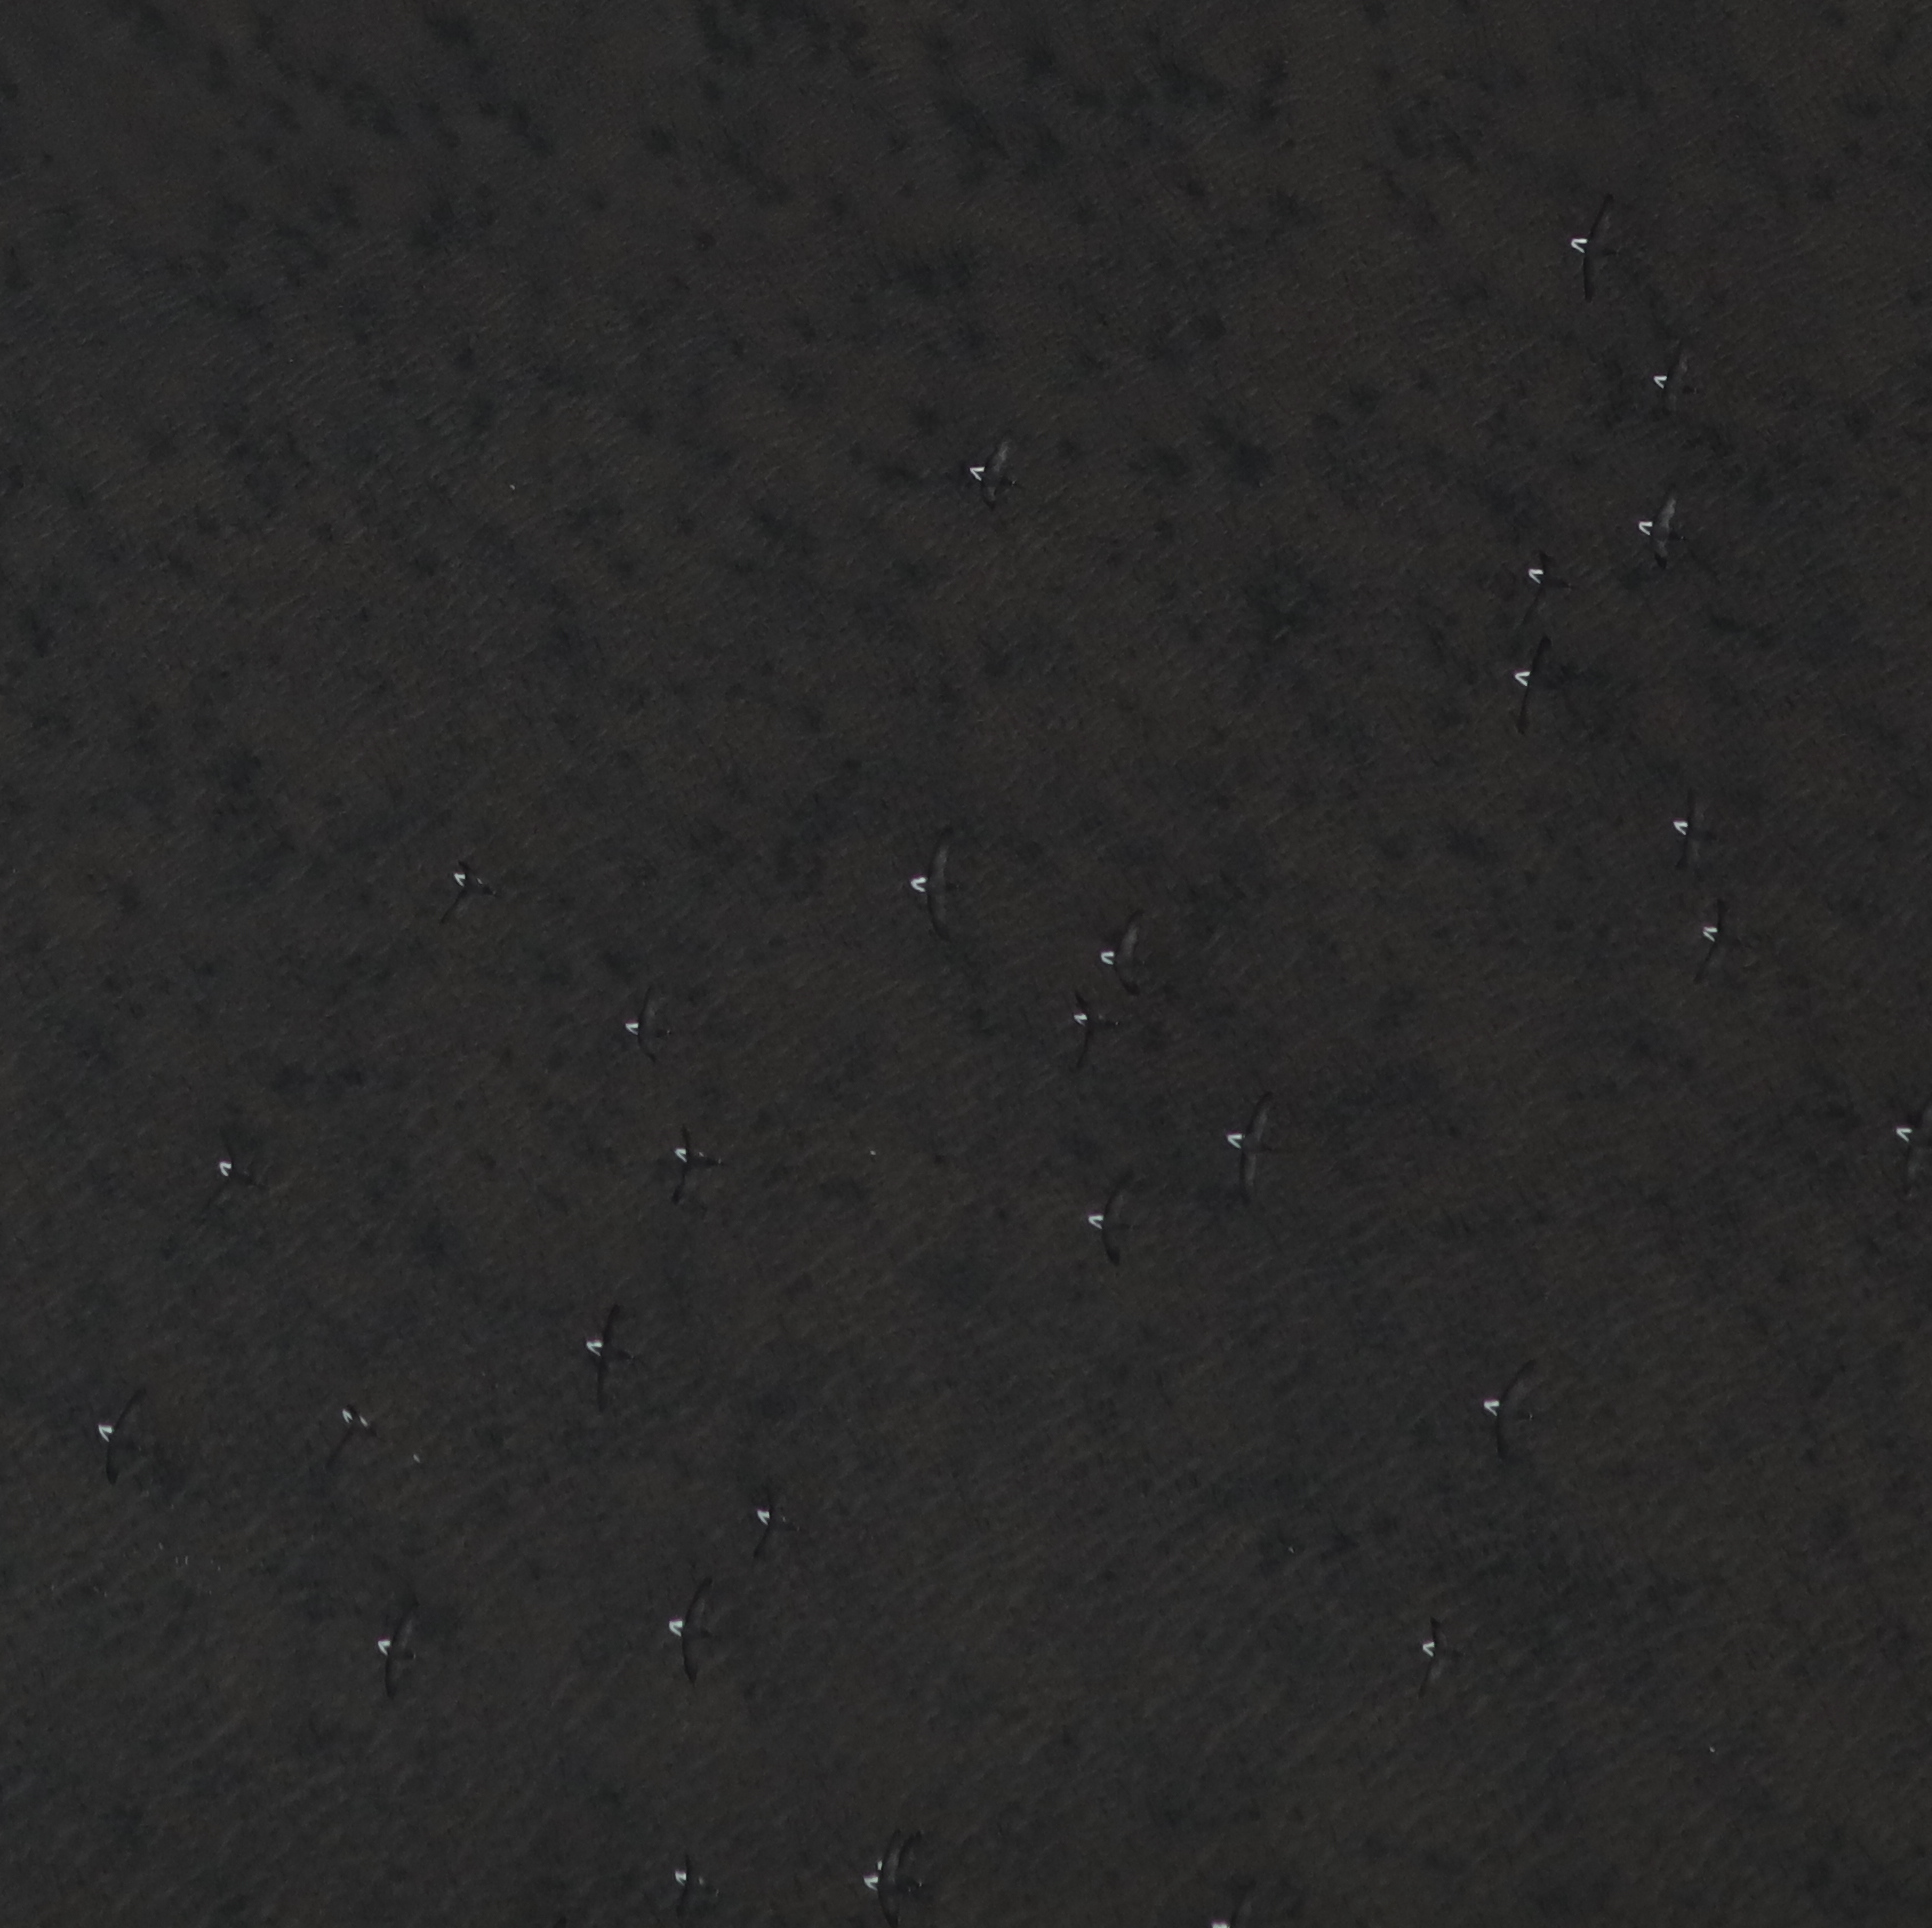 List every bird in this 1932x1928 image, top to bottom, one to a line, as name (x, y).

brant (1592, 250)
brant (1668, 383)
brant (988, 475)
brant (1658, 529)
brant (1546, 580)
brant (1535, 674)
brant (1693, 829)
brant (467, 882)
brant (940, 885)
brant (1721, 937)
brant (1117, 954)
brant (1082, 1016)
brant (651, 1031)
brant (1916, 1139)
brant (1246, 1142)
brant (690, 1158)
brant (240, 1175)
brant (1111, 1222)
brant (603, 1345)
brant (1504, 1411)
brant (361, 1428)
brant (127, 1437)
brant (778, 1522)
brant (690, 1629)
brant (1437, 1647)
brant (392, 1651)
brant (902, 1872)
brant (887, 1883)
brant (693, 1884)